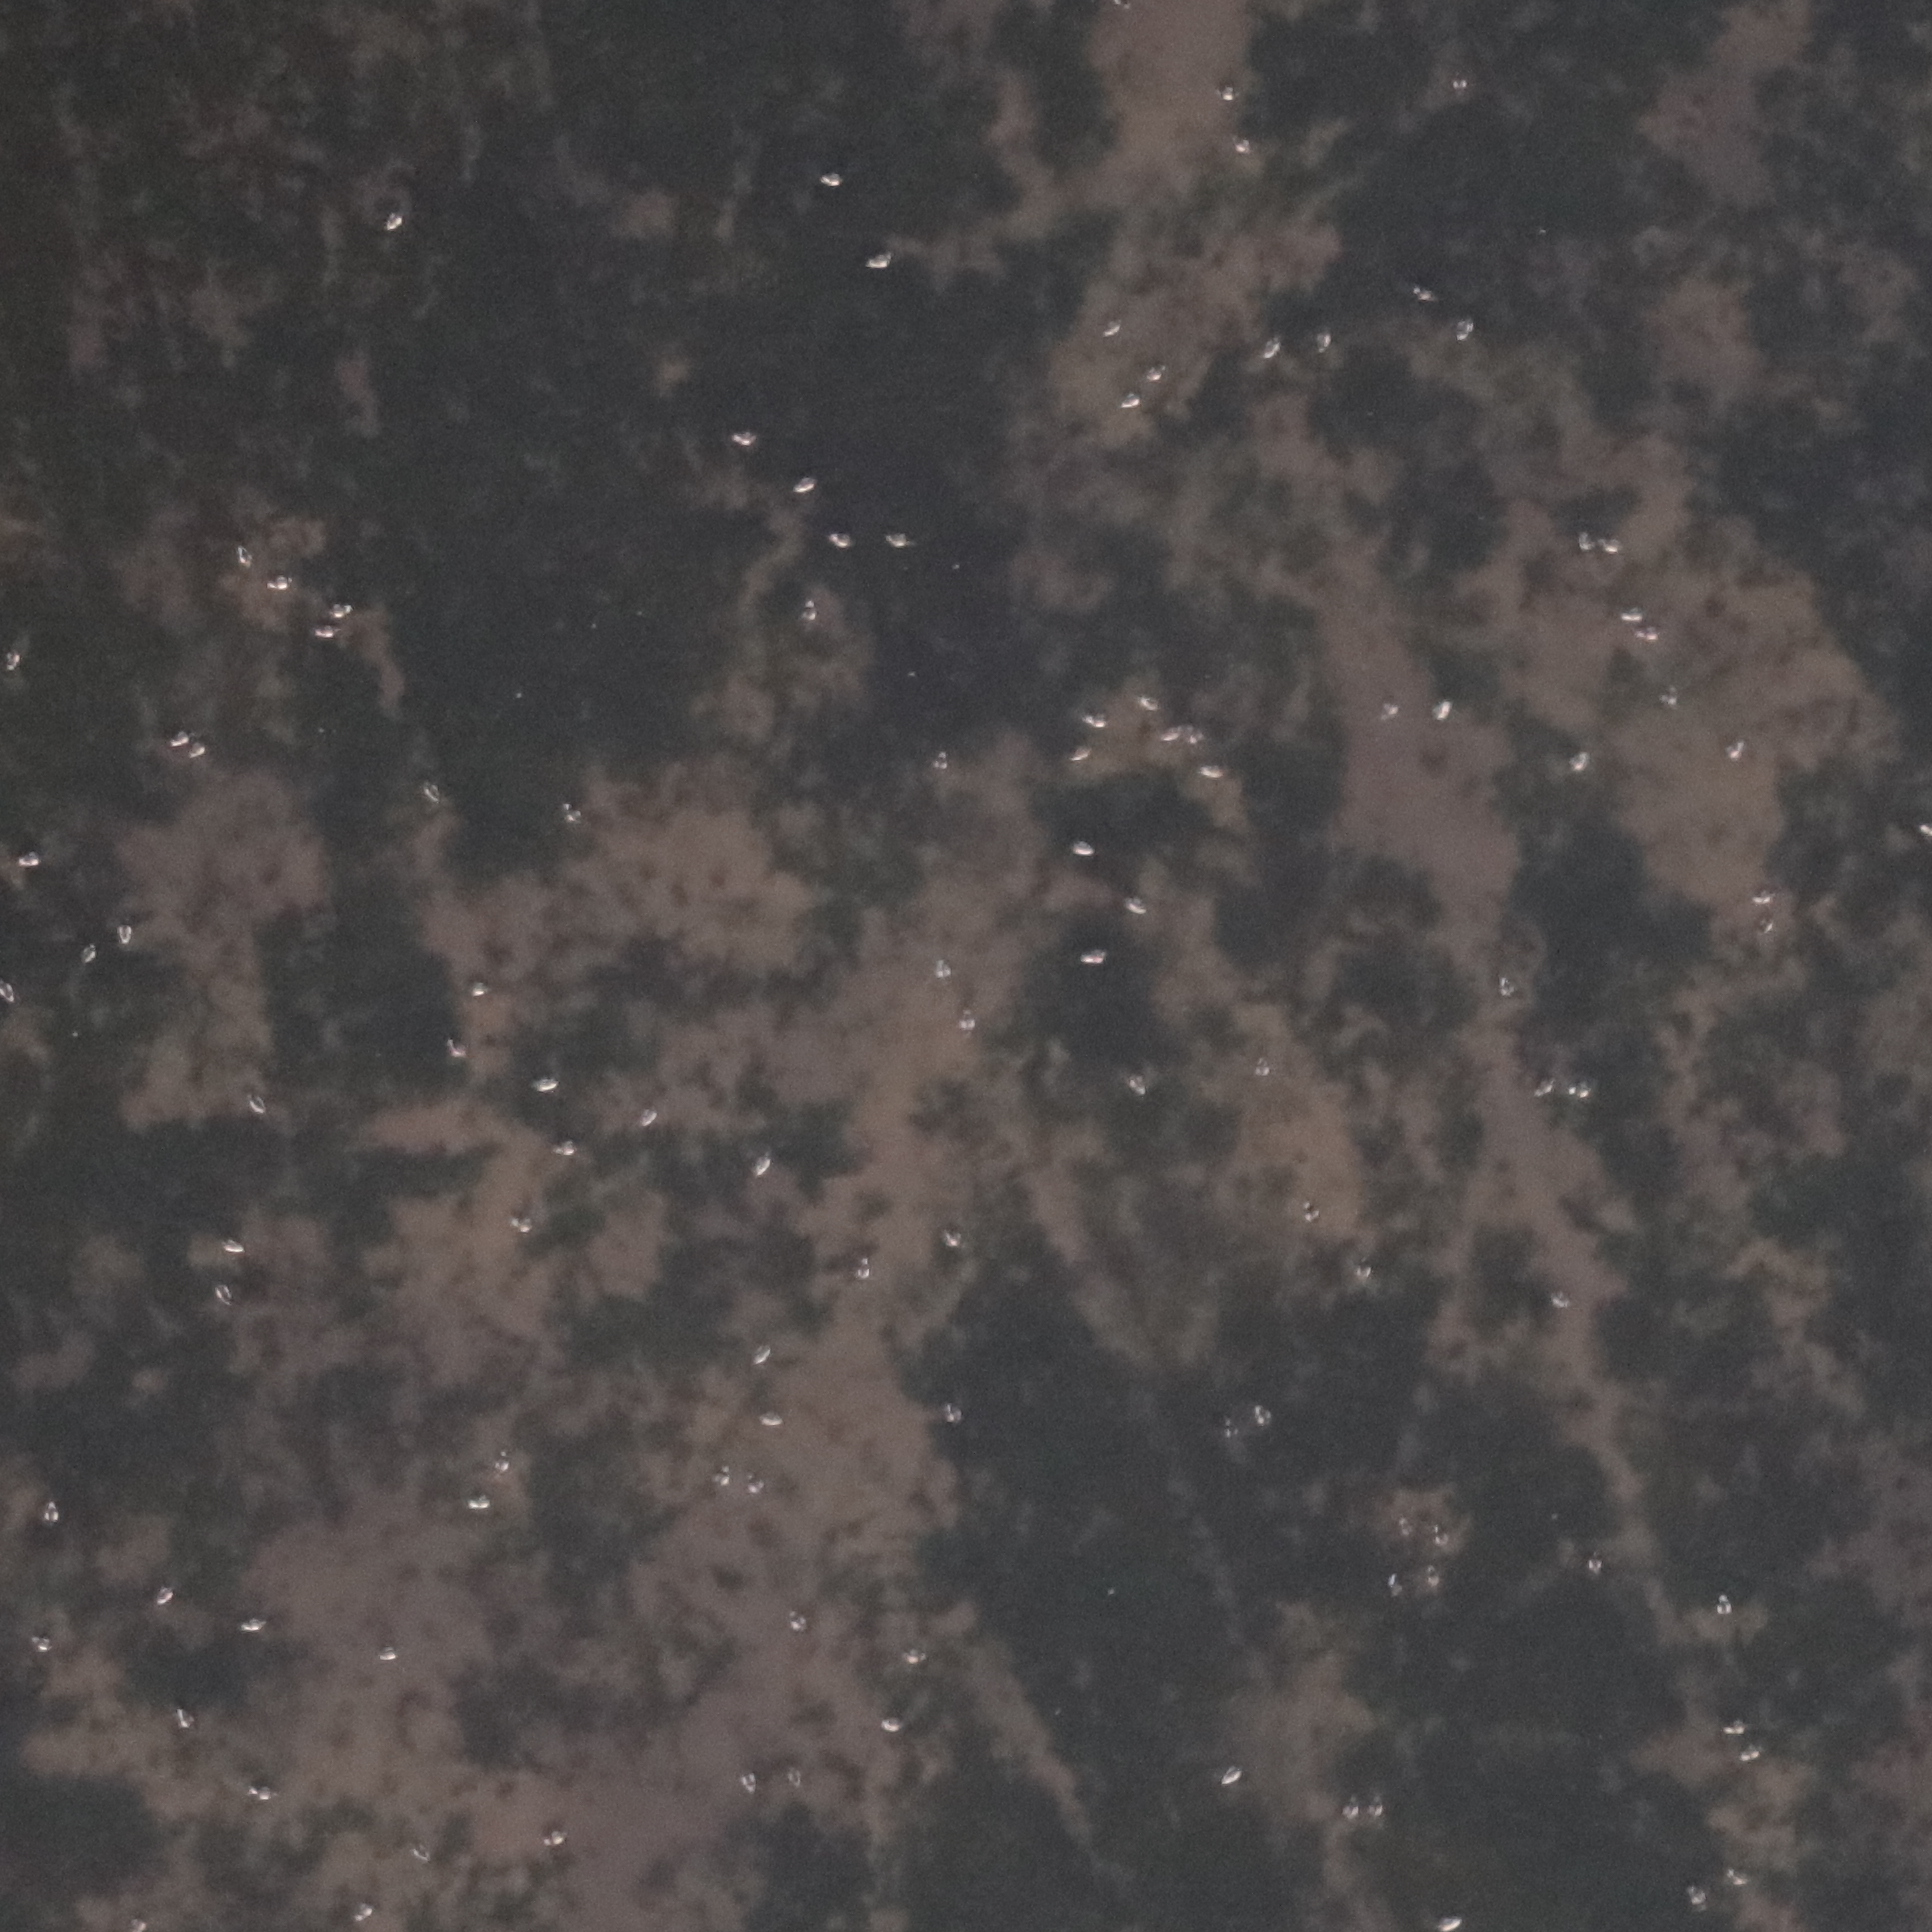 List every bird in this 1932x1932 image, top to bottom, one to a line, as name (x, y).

brant (1465, 81)
brant (1219, 91)
brant (1242, 145)
brant (830, 172)
brant (395, 221)
brant (894, 256)
brant (1427, 295)
brant (1119, 327)
brant (1462, 334)
brant (1328, 342)
brant (1266, 353)
brant (1170, 371)
brant (1139, 403)
brant (749, 427)
brant (811, 478)
brant (838, 539)
brant (906, 540)
brant (1589, 540)
brant (1617, 545)
brant (242, 550)
brant (282, 581)
brant (1624, 603)
brant (805, 604)
brant (342, 616)
brant (1643, 633)
brant (325, 635)
brant (9, 657)
brant (1663, 680)
brant (1144, 697)
brant (1379, 706)
brant (1443, 706)
brant (1094, 716)
brant (1198, 728)
brant (1171, 736)
brant (176, 745)
brant (940, 748)
brant (1724, 750)
brant (1089, 760)
brant (196, 763)
brant (1579, 767)
brant (1220, 770)
brant (431, 795)
brant (582, 809)
brant (1930, 831)
brant (1080, 841)
brant (39, 866)
brant (1759, 890)
brant (1132, 909)
brant (1776, 921)
brant (132, 932)
brant (90, 958)
brant (1094, 968)
brant (938, 975)
brant (14, 986)
brant (1501, 993)
brant (478, 995)
brant (972, 1015)
brant (454, 1051)
brant (1261, 1064)
brant (561, 1076)
brant (1137, 1081)
brant (1588, 1083)
brant (1539, 1093)
brant (256, 1111)
brant (653, 1119)
brant (564, 1151)
brant (768, 1160)
brant (1307, 1210)
brant (511, 1227)
brant (954, 1231)
brant (238, 1258)
brant (861, 1275)
brant (1371, 1276)
brant (1562, 1298)
brant (221, 1305)
brant (760, 1349)
brant (948, 1403)
brant (1257, 1423)
brant (776, 1425)
brant (1224, 1429)
brant (503, 1462)
brant (718, 1475)
brant (758, 1481)
brant (476, 1499)
brant (54, 1509)
brant (1398, 1525)
brant (1443, 1539)
brant (1595, 1565)
brant (1431, 1582)
brant (1391, 1587)
brant (174, 1594)
brant (1722, 1600)
brant (249, 1623)
brant (799, 1623)
brant (64, 1643)
brant (391, 1657)
brant (922, 1658)
brant (893, 1713)
brant (195, 1719)
brant (1732, 1730)
brant (1752, 1758)
brant (754, 1770)
brant (1236, 1772)
brant (804, 1776)
brant (267, 1795)
brant (1345, 1805)
brant (1374, 1820)
brant (427, 1845)
brant (558, 1847)
brant (1745, 1866)
brant (1698, 1890)
brant (360, 1913)
brant (1444, 1923)
brant (138, 1926)